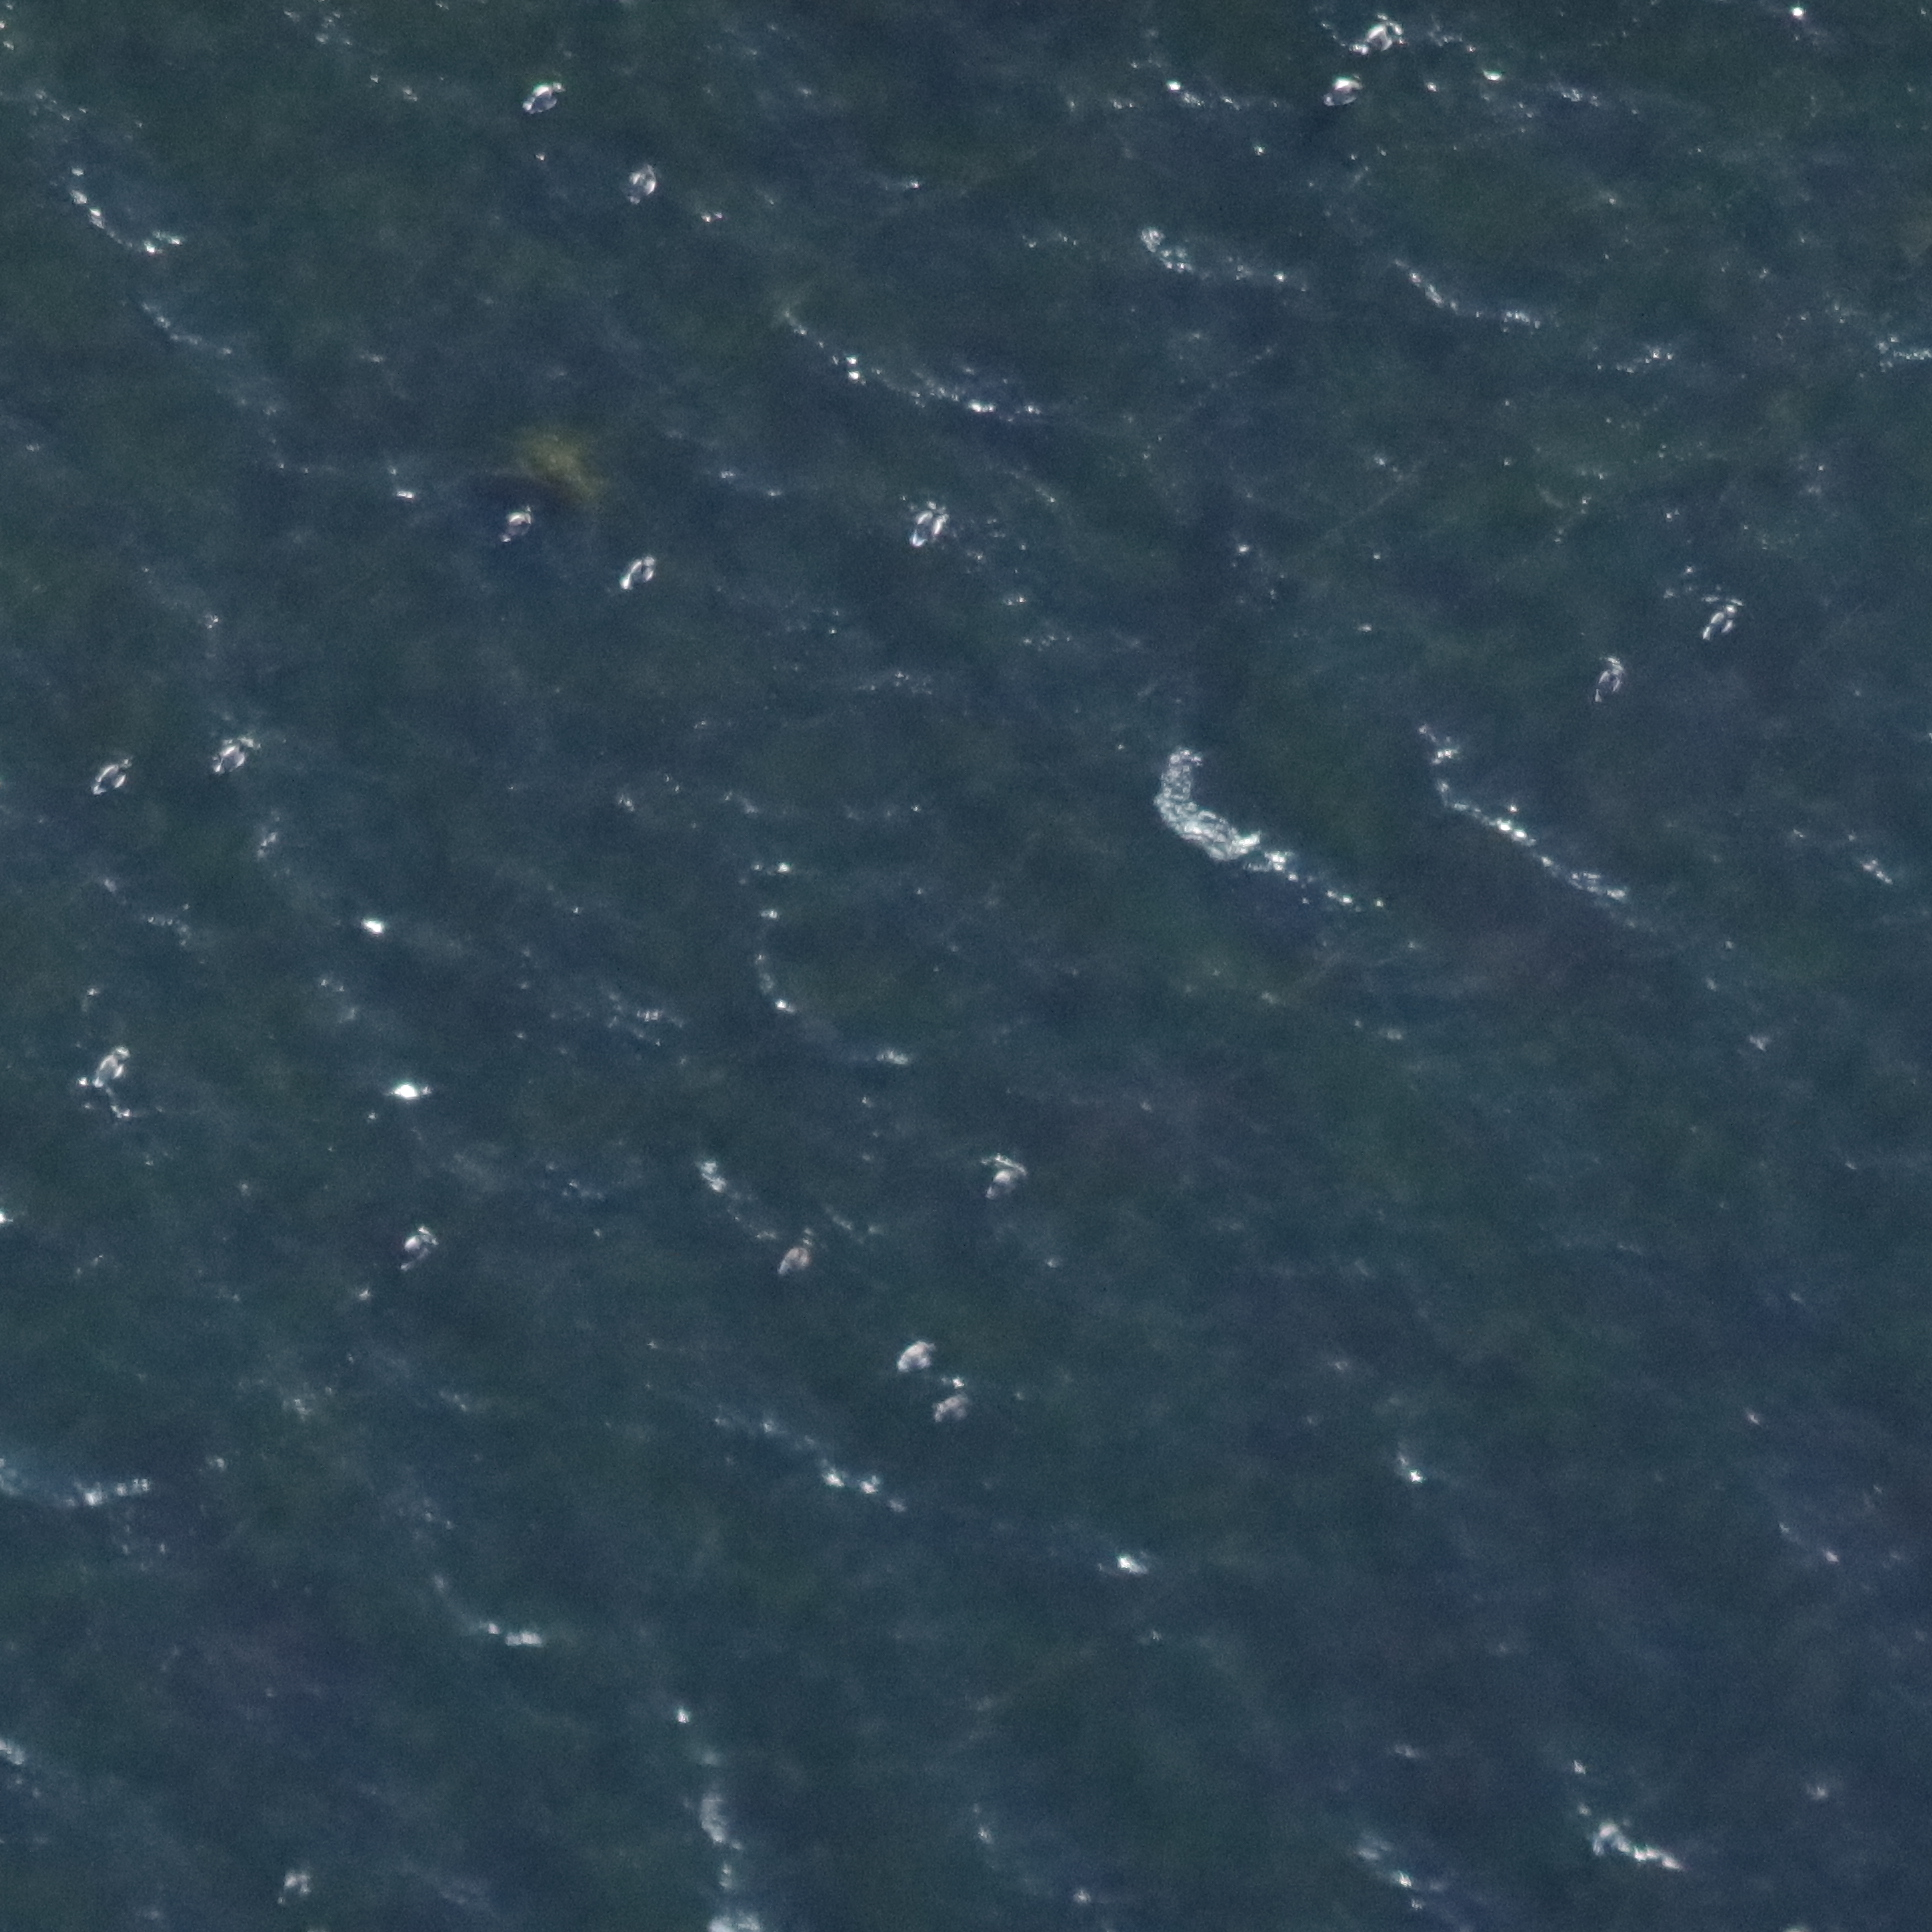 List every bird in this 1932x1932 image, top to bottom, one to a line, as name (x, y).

brant (1380, 42)
brant (1346, 95)
brant (546, 99)
brant (640, 184)
brant (516, 526)
brant (924, 526)
brant (641, 575)
brant (1718, 624)
brant (1611, 680)
brant (226, 760)
brant (106, 786)
brant (107, 1070)
brant (1002, 1186)
brant (413, 1251)
brant (793, 1262)
brant (909, 1355)
brant (948, 1407)
brant (293, 1890)